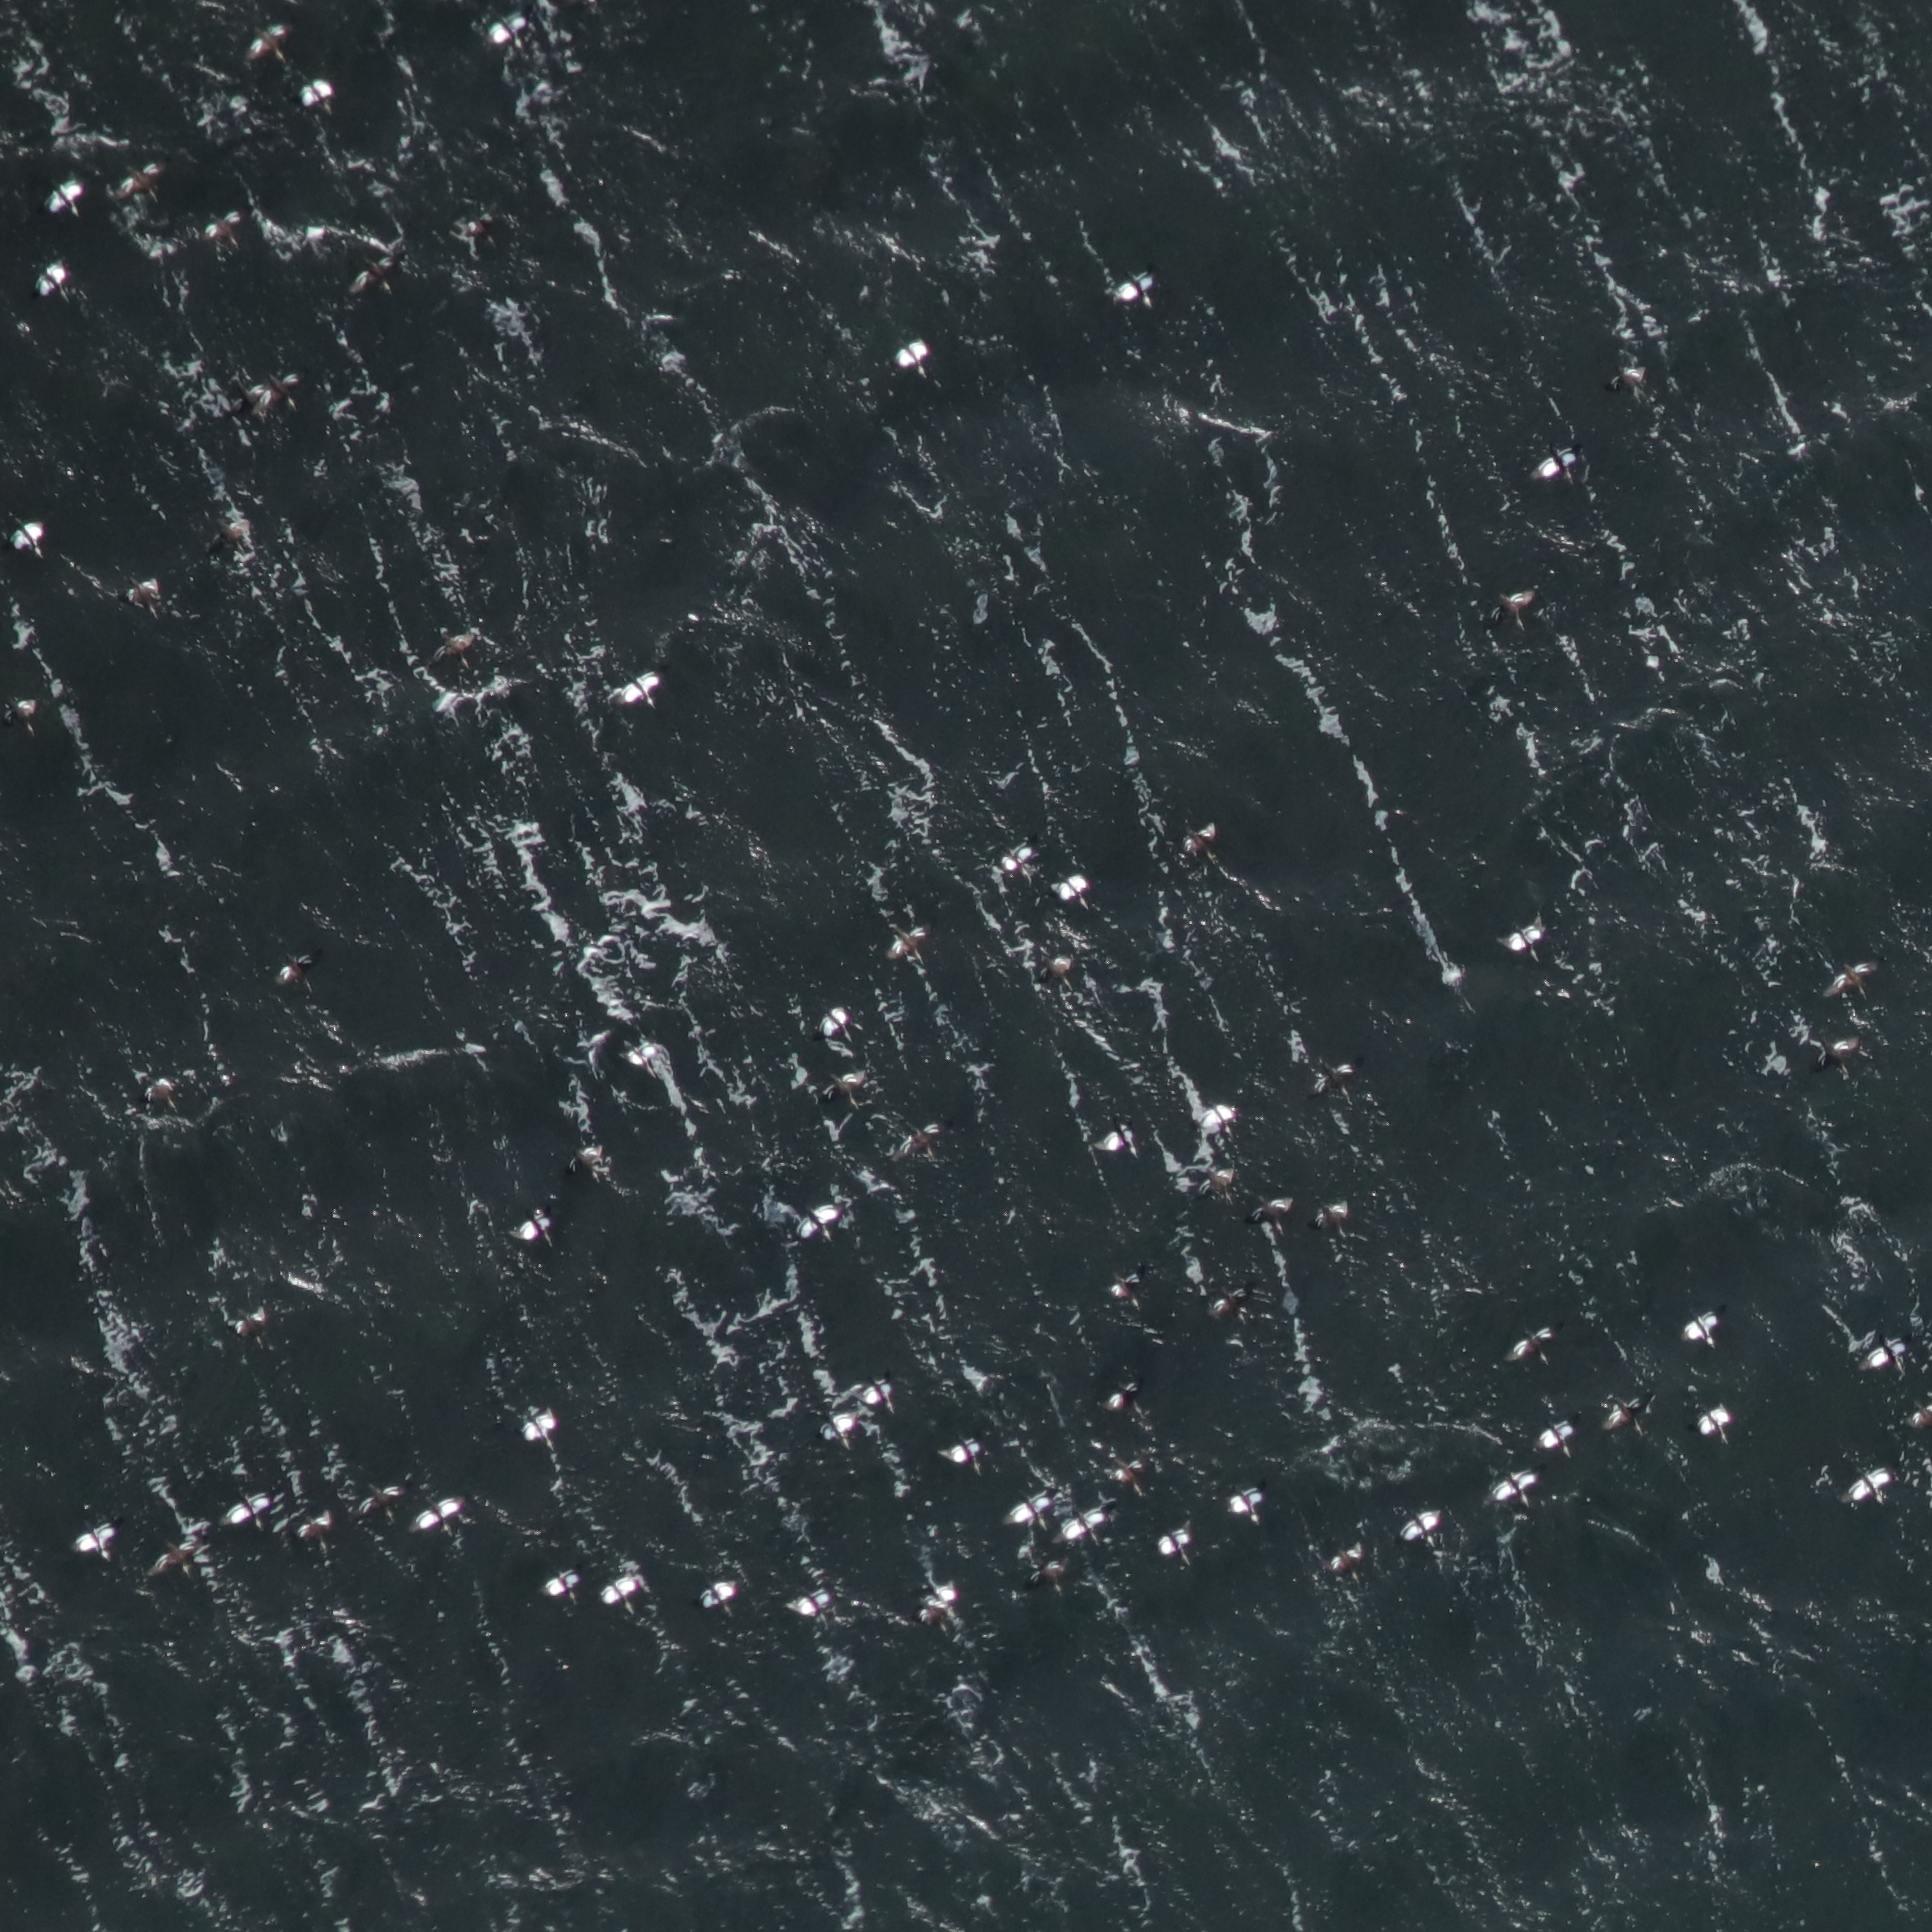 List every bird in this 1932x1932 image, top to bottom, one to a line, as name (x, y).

other bird (509, 32)
other bird (269, 42)
other bird (319, 101)
other bird (137, 181)
other bird (63, 194)
other bird (220, 221)
other bird (477, 228)
other bird (377, 274)
other bird (50, 275)
other bird (1135, 284)
other bird (912, 355)
other bird (1624, 377)
other bird (281, 389)
other bird (1561, 460)
other bird (21, 534)
other bird (235, 536)
other bird (144, 596)
other bird (1514, 604)
other bird (456, 642)
other bird (643, 689)
other bird (23, 712)
other bird (1196, 848)
other bird (1019, 861)
other bird (1079, 894)
other bird (1527, 938)
other bird (910, 946)
other bird (1057, 966)
other bird (298, 968)
other bird (1856, 977)
other bird (838, 1017)
other bird (1835, 1052)
other bird (1335, 1077)
other bird (843, 1089)
other bird (162, 1095)
other bird (1211, 1121)
other bird (925, 1136)
other bird (1126, 1136)
other bird (584, 1156)
other bird (1216, 1180)
other bird (1270, 1212)
other bird (1331, 1220)
other bird (817, 1221)
other bird (536, 1227)
other bird (1130, 1287)
other bird (1233, 1302)
other bird (250, 1327)
other bird (1695, 1330)
other bird (1537, 1347)
other bird (1886, 1355)
other bird (884, 1395)
other bird (1125, 1399)
other bird (1622, 1414)
other bird (1929, 1415)
other bird (1715, 1423)
other bird (837, 1431)
other bird (539, 1432)
other bird (1560, 1433)
other bird (966, 1453)
other bird (1125, 1475)
other bird (1515, 1480)
other bird (1874, 1491)
other bird (381, 1501)
other bird (1243, 1501)
other bird (254, 1511)
other bird (1036, 1511)
other bird (441, 1517)
other bird (1089, 1525)
other bird (1425, 1528)
other bird (315, 1534)
other bird (93, 1541)
other bird (1174, 1541)
other bird (1342, 1559)
other bird (184, 1561)
other bird (1046, 1577)
other bird (568, 1591)
other bird (624, 1596)
other bird (718, 1596)
other bird (816, 1610)
other bird (943, 1610)